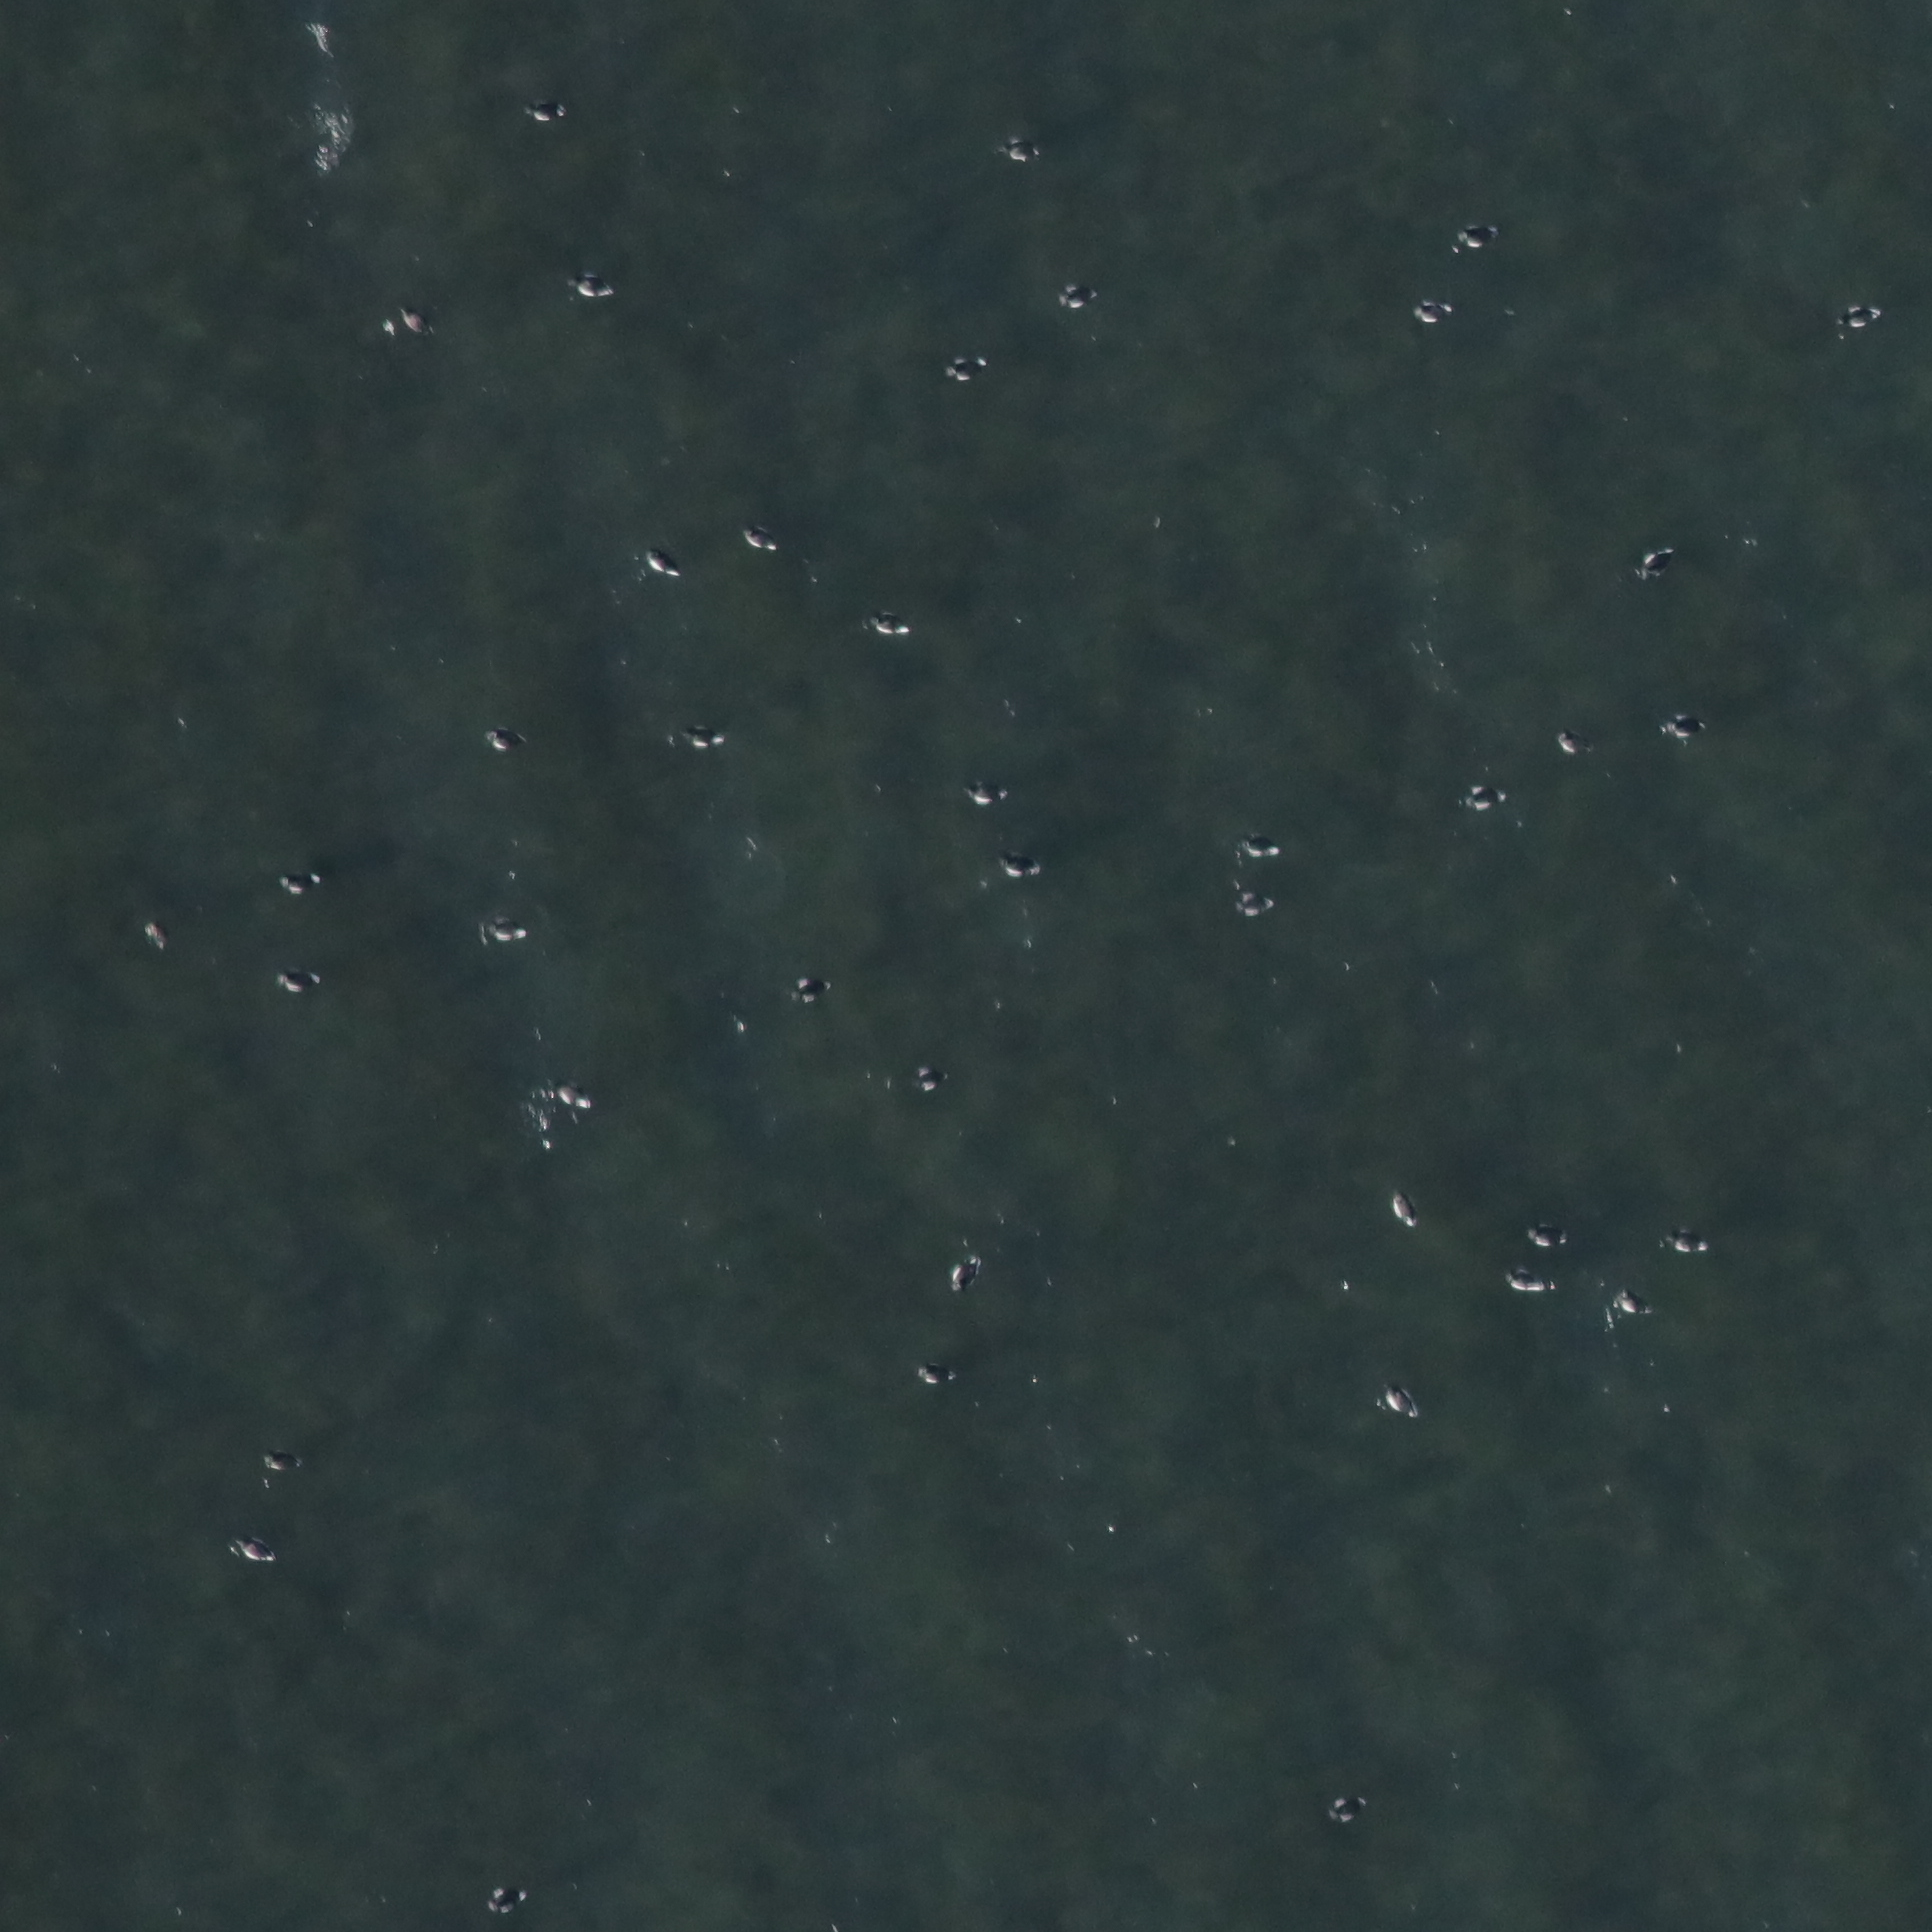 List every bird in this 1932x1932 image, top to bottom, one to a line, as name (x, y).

brant (544, 109)
brant (1023, 150)
brant (1478, 236)
brant (592, 284)
brant (1079, 295)
brant (1431, 311)
brant (1858, 316)
brant (411, 321)
brant (967, 369)
brant (760, 536)
brant (665, 560)
brant (1660, 568)
brant (888, 623)
brant (1685, 727)
brant (505, 738)
brant (704, 738)
brant (1574, 741)
brant (985, 791)
brant (1488, 791)
brant (1253, 841)
brant (1023, 863)
brant (299, 883)
brant (1256, 899)
brant (512, 929)
brant (156, 934)
brant (296, 980)
brant (804, 991)
brant (932, 1081)
brant (571, 1090)
brant (1404, 1207)
brant (1547, 1235)
brant (1691, 1241)
brant (965, 1273)
brant (1528, 1280)
brant (1635, 1303)
brant (938, 1375)
brant (1400, 1400)
brant (279, 1460)
brant (253, 1547)
brant (1347, 1811)
brant (505, 1899)